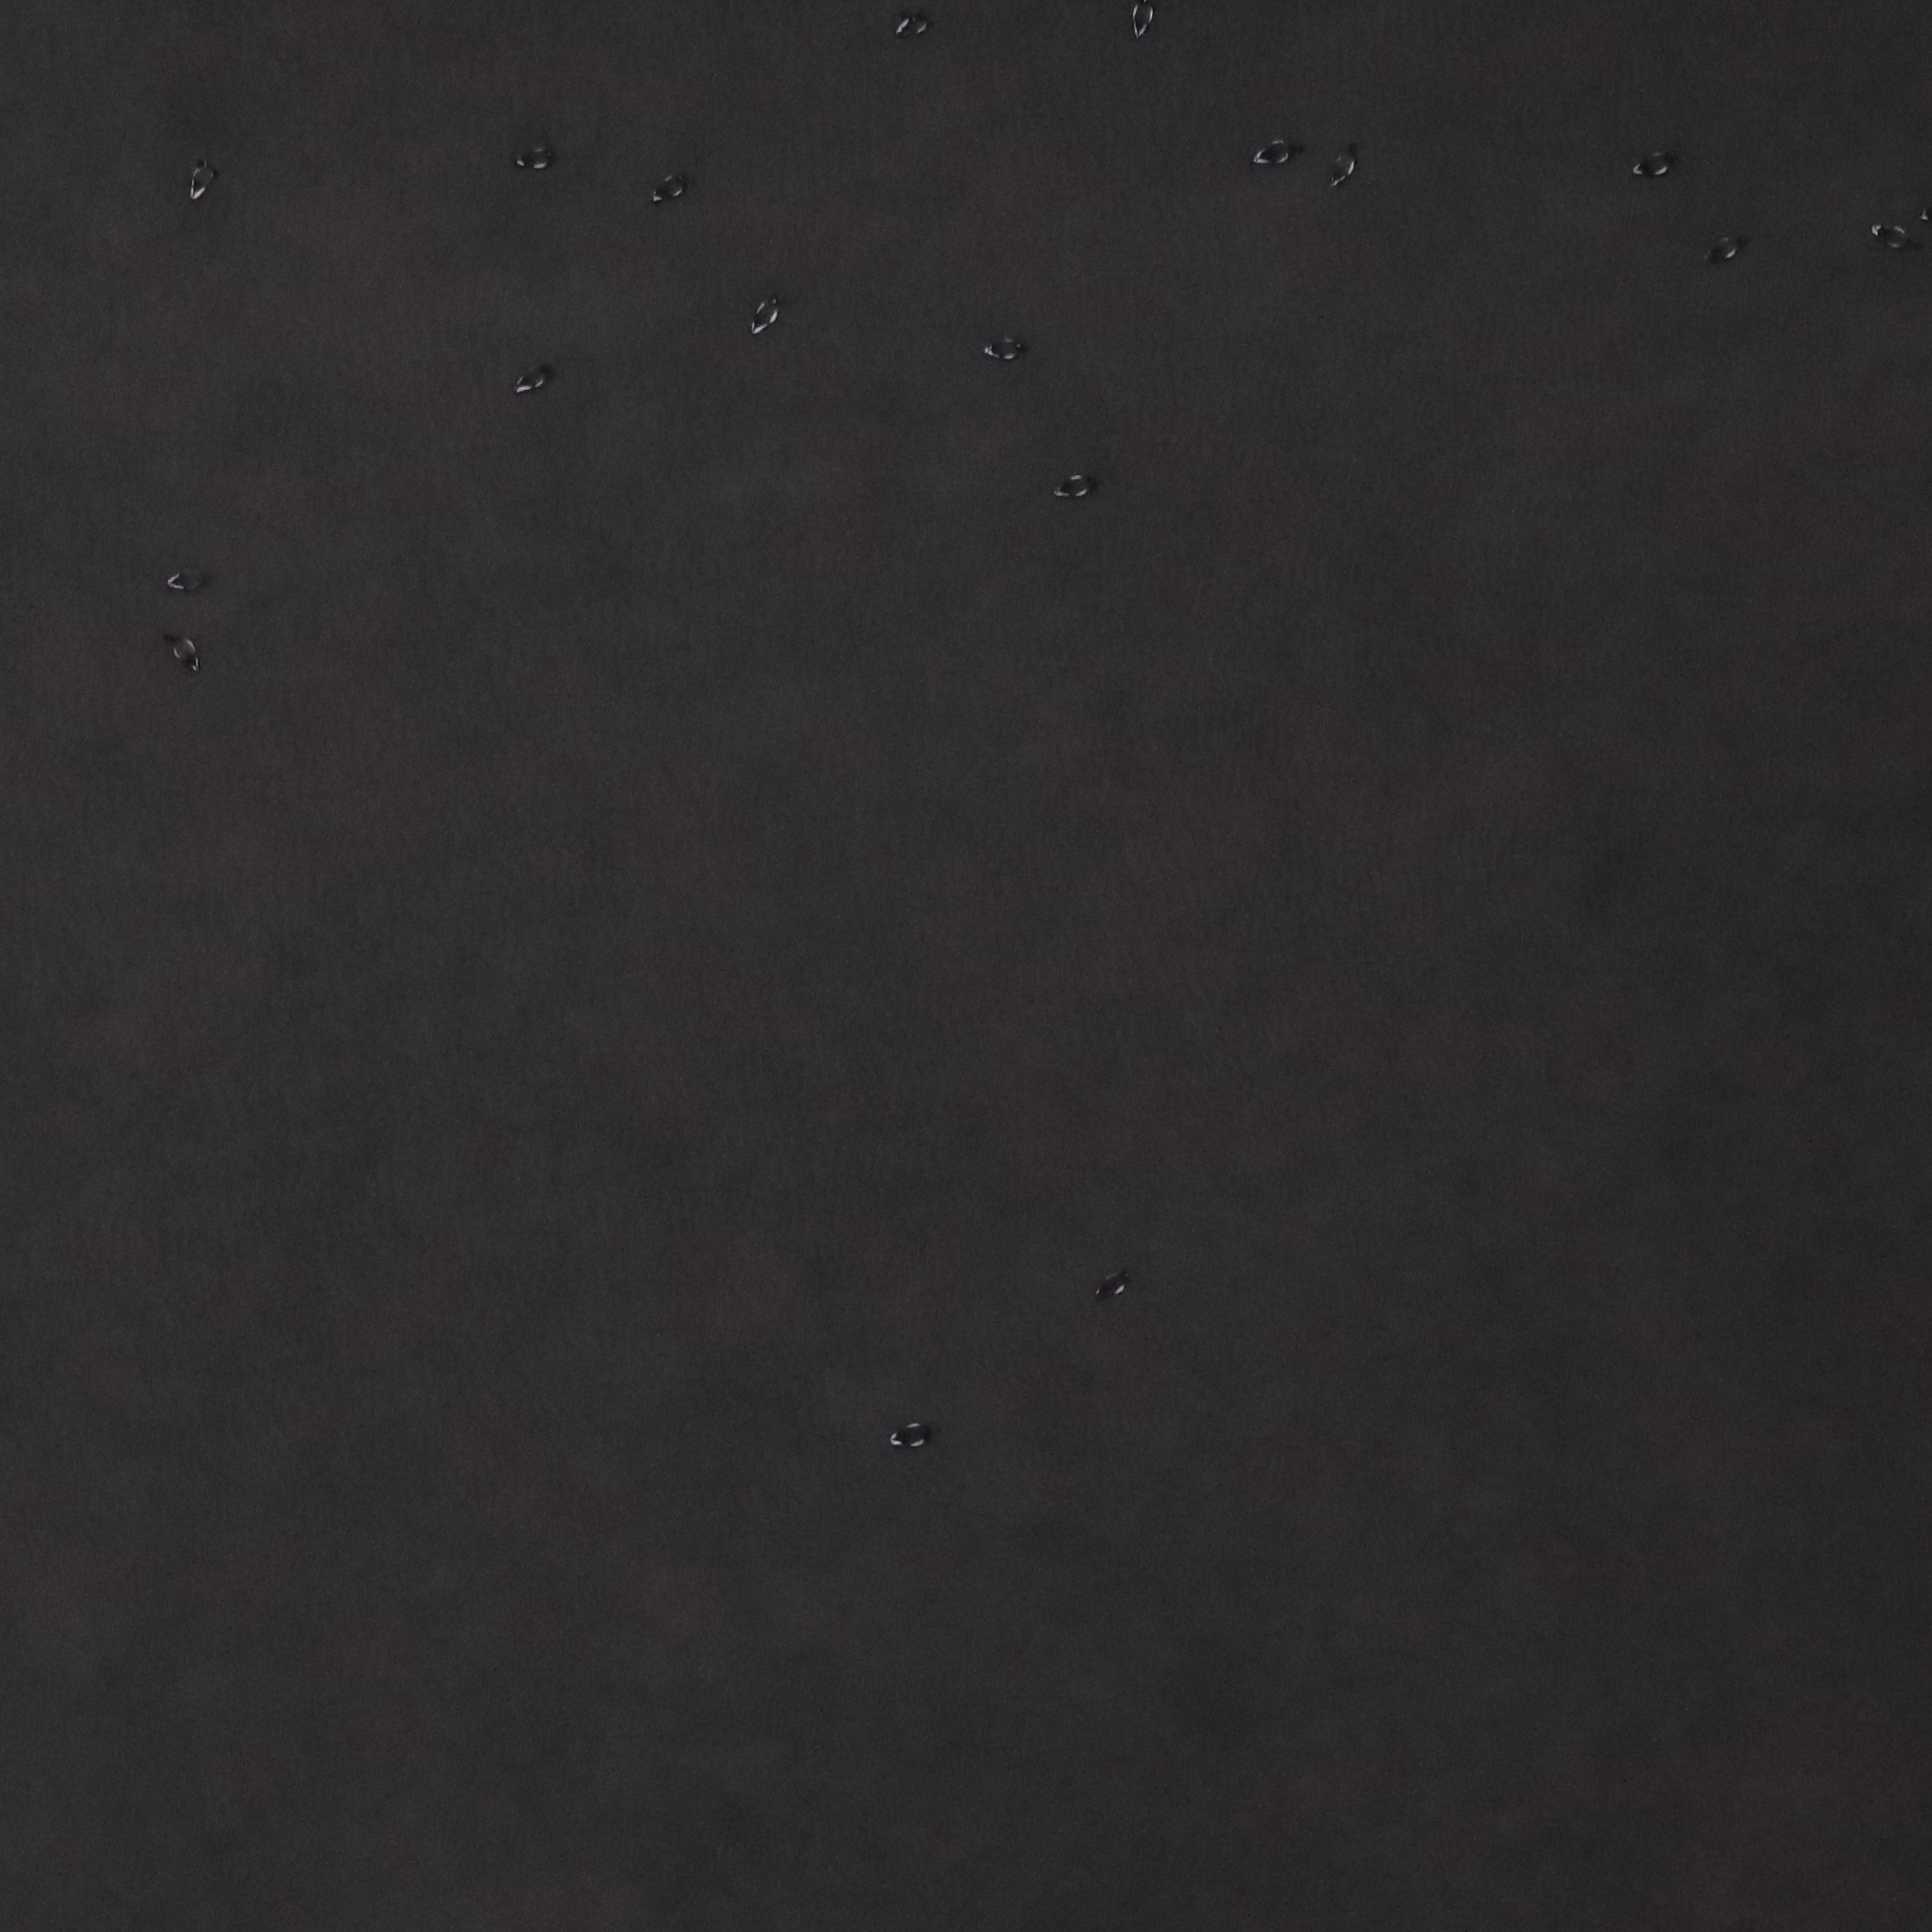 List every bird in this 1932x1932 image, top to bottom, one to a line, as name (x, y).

brant (1141, 19)
brant (914, 23)
brant (1276, 153)
brant (531, 159)
brant (1655, 166)
brant (1343, 167)
brant (202, 178)
brant (669, 190)
brant (1893, 236)
brant (1723, 250)
brant (765, 314)
brant (1004, 347)
brant (531, 381)
brant (1074, 487)
brant (188, 577)
brant (185, 652)
brant (1113, 1285)
brant (910, 1436)